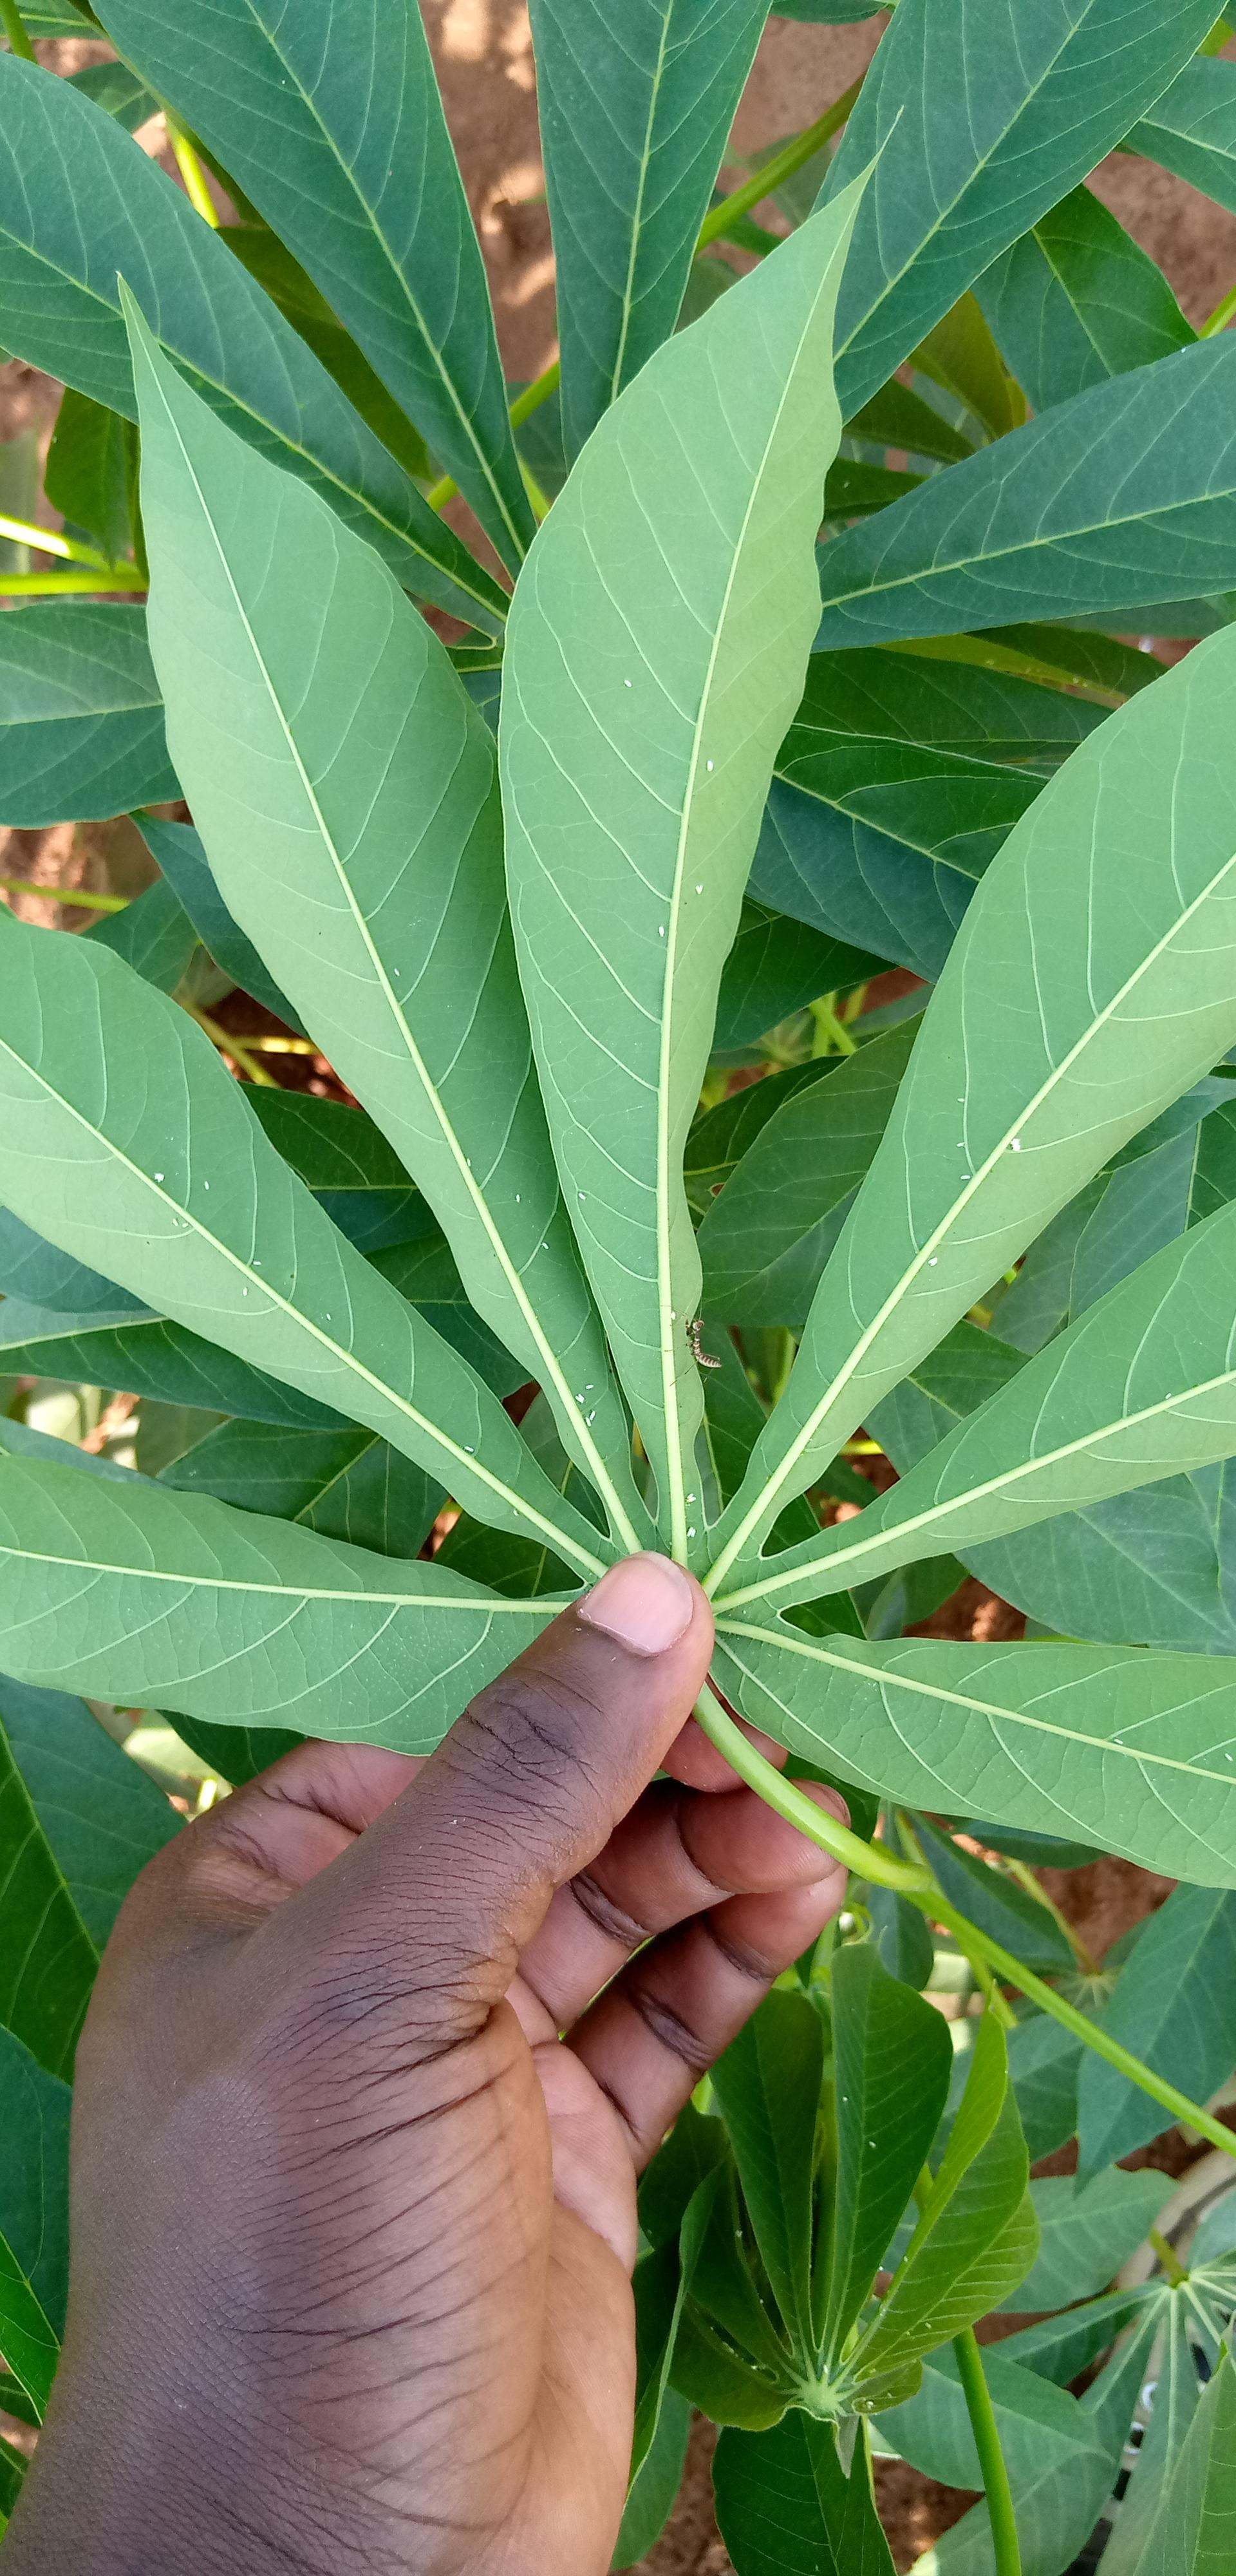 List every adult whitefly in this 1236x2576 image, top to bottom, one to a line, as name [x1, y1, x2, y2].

whitefly [622, 677, 633, 690]
whitefly [706, 759, 714, 774]
whitefly [693, 883, 705, 896]
whitefly [656, 924, 666, 939]
whitefly [393, 965, 403, 978]
whitefly [955, 1095, 966, 1104]
whitefly [1010, 1137, 1021, 1144]
whitefly [953, 1141, 967, 1150]
whitefly [1011, 1144, 1022, 1153]
whitefly [154, 1171, 158, 1182]
whitefly [158, 1171, 162, 1184]
whitefly [160, 1173, 165, 1182]
whitefly [959, 1174, 972, 1181]
whitefly [202, 1179, 211, 1192]
whitefly [577, 1191, 588, 1201]
whitefly [513, 1192, 523, 1205]
whitefly [171, 1217, 180, 1228]
whitefly [180, 1221, 191, 1230]
whitefly [541, 1240, 551, 1251]
whitefly [926, 1255, 939, 1269]
whitefly [250, 1259, 263, 1267]
whitefly [241, 1285, 249, 1298]
whitefly [324, 1311, 333, 1323]
whitefly [584, 1383, 595, 1391]
whitefly [1164, 1392, 1173, 1401]
whitefly [577, 1392, 586, 1401]
whitefly [574, 1395, 585, 1405]
whitefly [588, 1408, 597, 1422]
whitefly [585, 1416, 593, 1428]
whitefly [462, 1444, 476, 1454]
whitefly [686, 1492, 695, 1499]
whitefly [686, 1496, 697, 1504]
whitefly [512, 1508, 521, 1519]
whitefly [686, 1526, 693, 1538]
whitefly [690, 1528, 697, 1537]
whitefly [1112, 1737, 1125, 1746]
whitefly [1223, 1752, 1234, 1763]